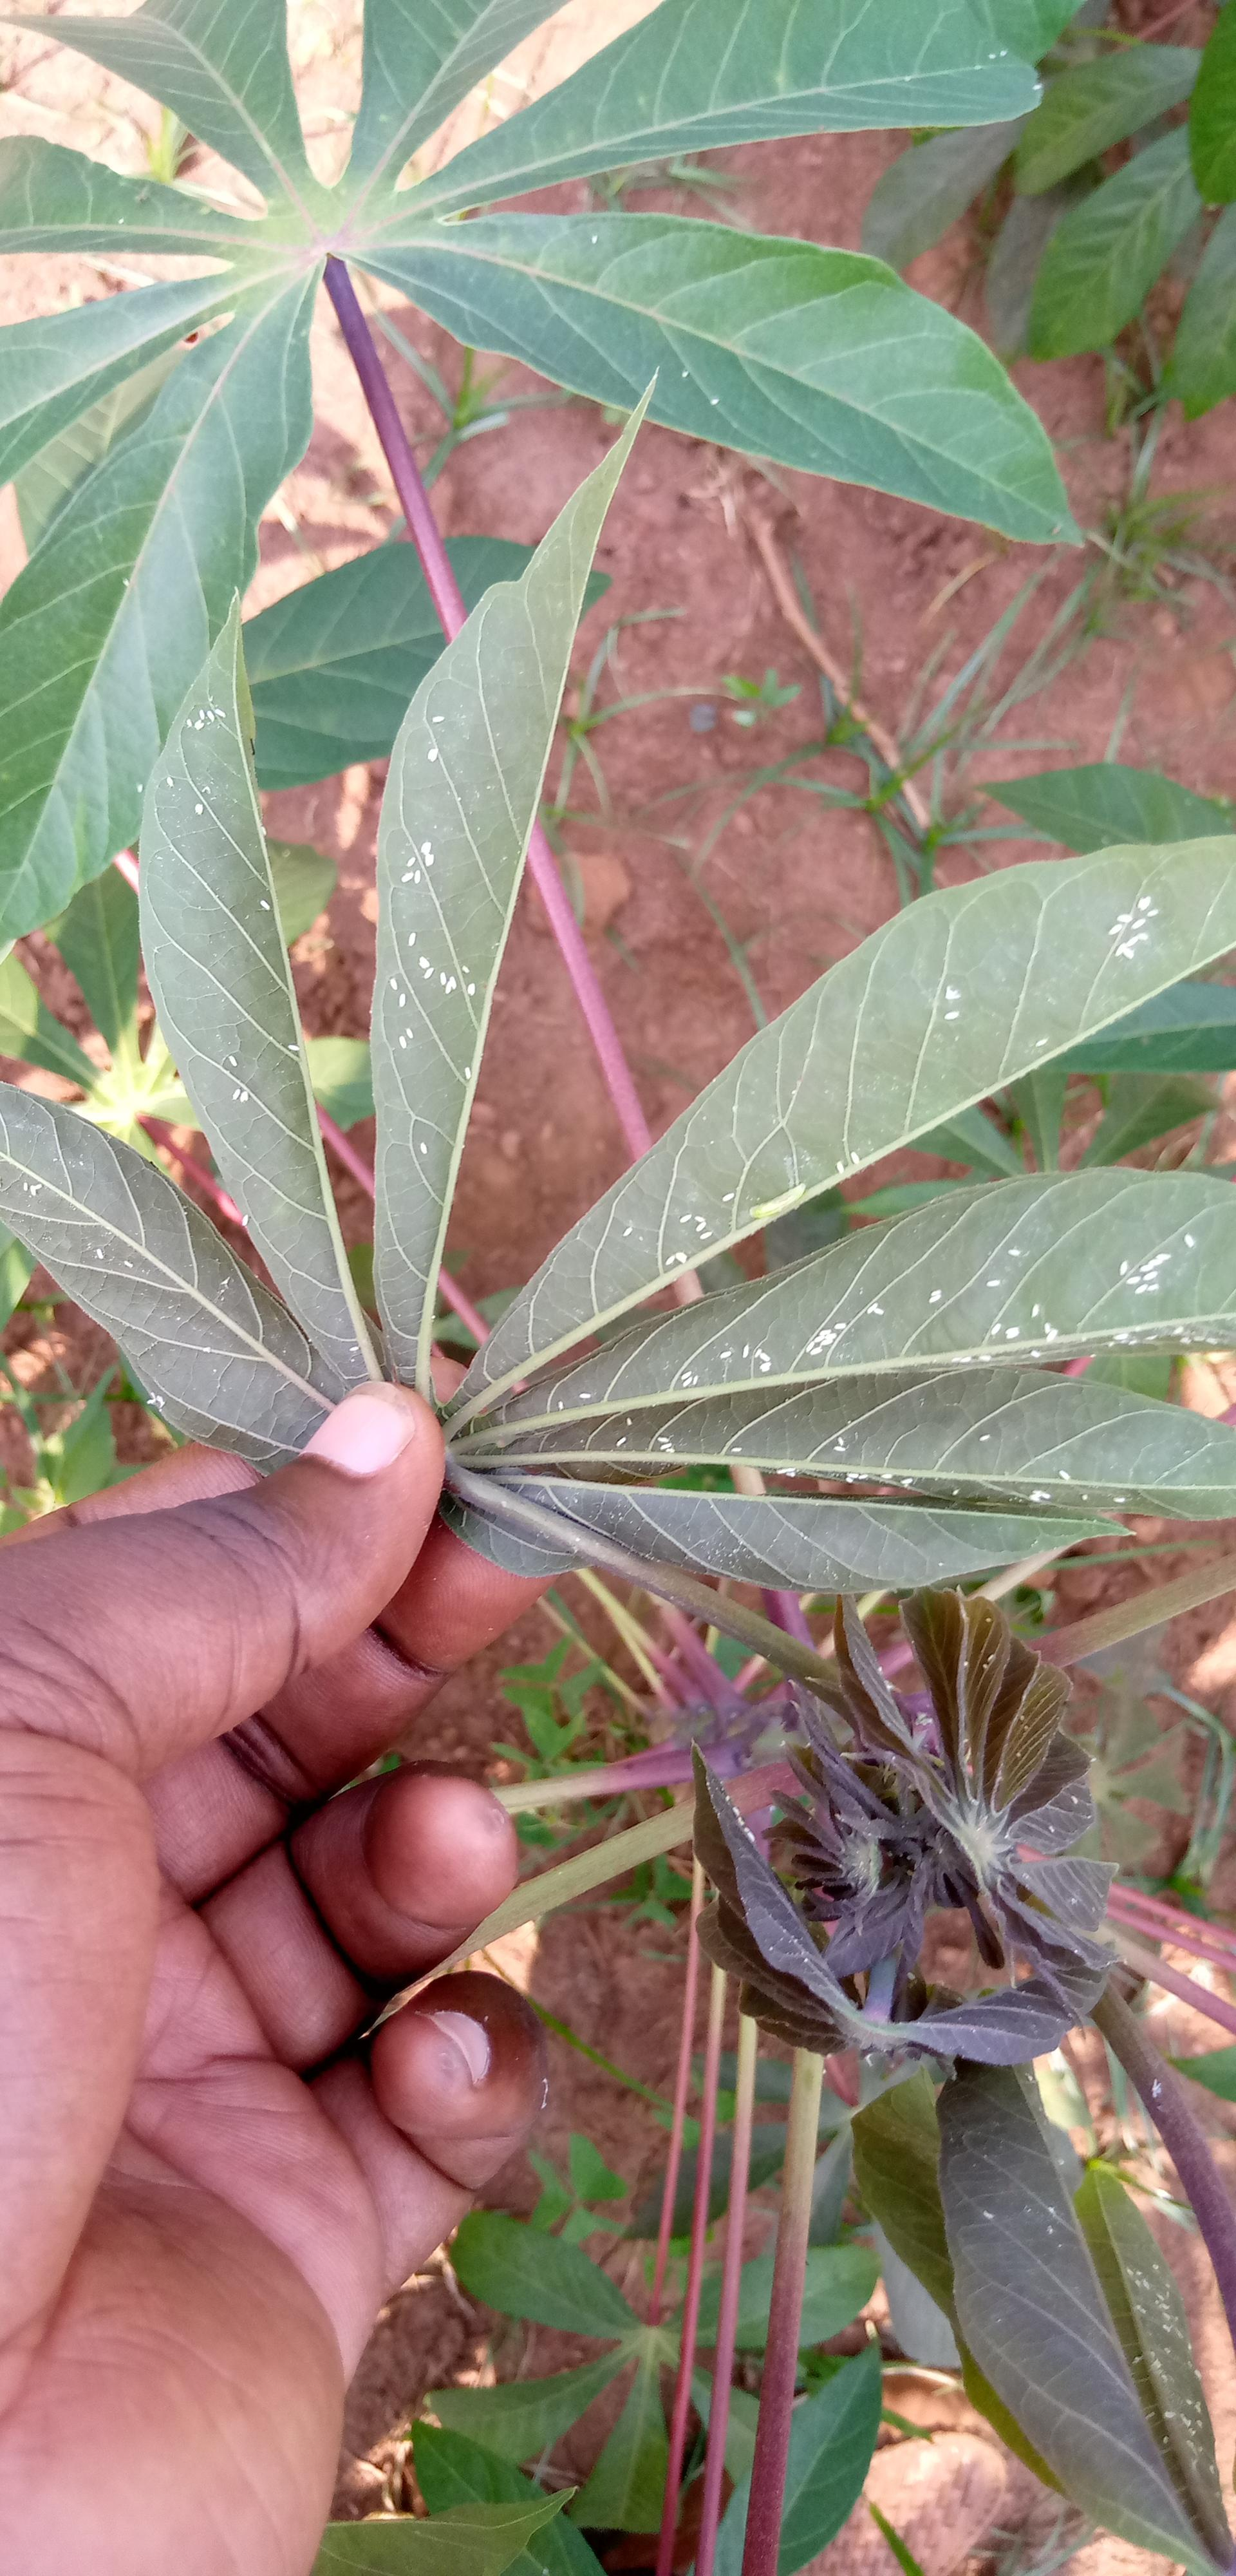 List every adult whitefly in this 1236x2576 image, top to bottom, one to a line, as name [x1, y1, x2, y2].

whitefly [1031, 82, 1044, 92]
whitefly [590, 232, 600, 247]
whitefly [680, 368, 690, 380]
whitefly [707, 395, 723, 408]
whitefly [214, 707, 227, 719]
whitefly [198, 708, 205, 721]
whitefly [205, 710, 216, 724]
whitefly [430, 715, 445, 723]
whitefly [185, 717, 192, 728]
whitefly [194, 719, 201, 728]
whitefly [197, 723, 205, 731]
whitefly [426, 747, 440, 762]
whitefly [165, 774, 175, 790]
whitefly [199, 784, 212, 796]
whitefly [193, 801, 204, 817]
whitefly [261, 826, 268, 836]
whitefly [420, 840, 431, 854]
whitefly [424, 853, 435, 869]
whitefly [406, 856, 416, 868]
whitefly [413, 869, 422, 885]
whitefly [400, 871, 415, 884]
whitefly [1136, 893, 1152, 910]
whitefly [258, 899, 272, 911]
whitefly [1147, 908, 1159, 918]
whitefly [1115, 913, 1133, 923]
whitefly [1131, 918, 1146, 931]
whitefly [1107, 923, 1123, 937]
whitefly [407, 931, 417, 949]
whitefly [1138, 933, 1148, 941]
whitefly [1127, 936, 1139, 947]
whitefly [1115, 942, 1127, 959]
whitefly [1123, 947, 1134, 960]
whitefly [460, 963, 470, 974]
whitefly [423, 967, 435, 981]
whitefly [439, 971, 447, 985]
whitefly [449, 976, 457, 990]
whitefly [389, 977, 400, 992]
whitefly [467, 981, 477, 998]
whitefly [445, 982, 453, 995]
whitefly [942, 983, 963, 1000]
whitefly [398, 992, 406, 1009]
whitefly [942, 1009, 961, 1021]
whitefly [405, 1027, 416, 1039]
whitefly [398, 1034, 409, 1051]
whitefly [1034, 1037, 1049, 1048]
whitefly [286, 1043, 301, 1052]
whitefly [227, 1054, 239, 1067]
whitefly [464, 1066, 472, 1081]
whitefly [232, 1088, 241, 1101]
whitefly [239, 1089, 250, 1103]
whitefly [418, 1141, 428, 1155]
whitefly [849, 1150, 861, 1165]
whitefly [835, 1160, 846, 1175]
whitefly [22, 1180, 29, 1192]
whitefly [35, 1182, 43, 1191]
whitefly [30, 1184, 36, 1197]
whitefly [718, 1191, 736, 1202]
whitefly [239, 1213, 250, 1227]
whitefly [679, 1213, 693, 1225]
whitefly [693, 1215, 706, 1223]
whitefly [696, 1221, 707, 1234]
whitefly [622, 1226, 633, 1238]
whitefly [700, 1230, 714, 1241]
whitefly [1181, 1231, 1196, 1249]
whitefly [95, 1247, 106, 1262]
whitefly [1005, 1247, 1023, 1260]
whitefly [674, 1251, 689, 1265]
whitefly [664, 1253, 675, 1267]
whitefly [1154, 1254, 1173, 1260]
whitefly [122, 1258, 135, 1269]
whitefly [1148, 1258, 1163, 1265]
whitefly [1118, 1259, 1128, 1276]
whitefly [1139, 1264, 1155, 1273]
whitefly [1143, 1269, 1159, 1282]
whitefly [1126, 1275, 1142, 1284]
whitefly [985, 1278, 1002, 1289]
whitefly [1134, 1282, 1148, 1295]
whitefly [1147, 1282, 1159, 1292]
whitefly [931, 1288, 943, 1297]
whitefly [928, 1294, 941, 1305]
whitefly [1029, 1302, 1040, 1319]
whitefly [867, 1303, 878, 1316]
whitefly [874, 1308, 885, 1316]
whitefly [833, 1321, 848, 1332]
whitefly [1043, 1321, 1051, 1334]
whitefly [991, 1321, 1003, 1336]
whitefly [1005, 1326, 1020, 1340]
whitefly [819, 1329, 832, 1335]
whitefly [1047, 1329, 1058, 1342]
whitefly [1110, 1332, 1129, 1340]
whitefly [814, 1335, 825, 1343]
whitefly [821, 1338, 834, 1346]
whitefly [805, 1341, 814, 1352]
whitefly [742, 1343, 749, 1359]
whitefly [348, 1345, 360, 1352]
whitefly [810, 1346, 823, 1357]
whitefly [754, 1347, 763, 1358]
whitefly [1029, 1349, 1041, 1358]
whitefly [718, 1350, 733, 1359]
whitefly [759, 1352, 772, 1362]
whitefly [978, 1354, 991, 1363]
whitefly [950, 1356, 959, 1363]
whitefly [959, 1356, 971, 1364]
whitefly [759, 1361, 772, 1373]
whitefly [680, 1370, 693, 1380]
whitefly [691, 1374, 700, 1388]
whitefly [682, 1376, 693, 1390]
whitefly [145, 1389, 156, 1405]
whitefly [576, 1390, 592, 1401]
whitefly [156, 1394, 167, 1410]
whitefly [557, 1399, 565, 1411]
whitefly [625, 1416, 633, 1426]
whitefly [977, 1433, 993, 1443]
whitefly [835, 1434, 846, 1446]
whitefly [614, 1435, 628, 1448]
whitefly [656, 1435, 671, 1443]
whitefly [660, 1443, 673, 1450]
whitefly [729, 1445, 744, 1454]
whitefly [832, 1445, 847, 1454]
whitefly [1057, 1468, 1071, 1481]
whitefly [785, 1472, 797, 1478]
whitefly [845, 1472, 859, 1479]
whitefly [878, 1472, 894, 1480]
whitefly [858, 1473, 869, 1480]
whitefly [845, 1477, 854, 1484]
whitefly [899, 1477, 913, 1485]
whitefly [1041, 1490, 1054, 1501]
whitefly [1028, 1492, 1041, 1501]
whitefly [1110, 1494, 1128, 1504]
whitefly [1070, 1794, 1080, 1806]
whitefly [737, 1817, 746, 1827]
whitefly [747, 1830, 756, 1843]
whitefly [1147, 2075, 1165, 2098]
whitefly [980, 2209, 997, 2221]